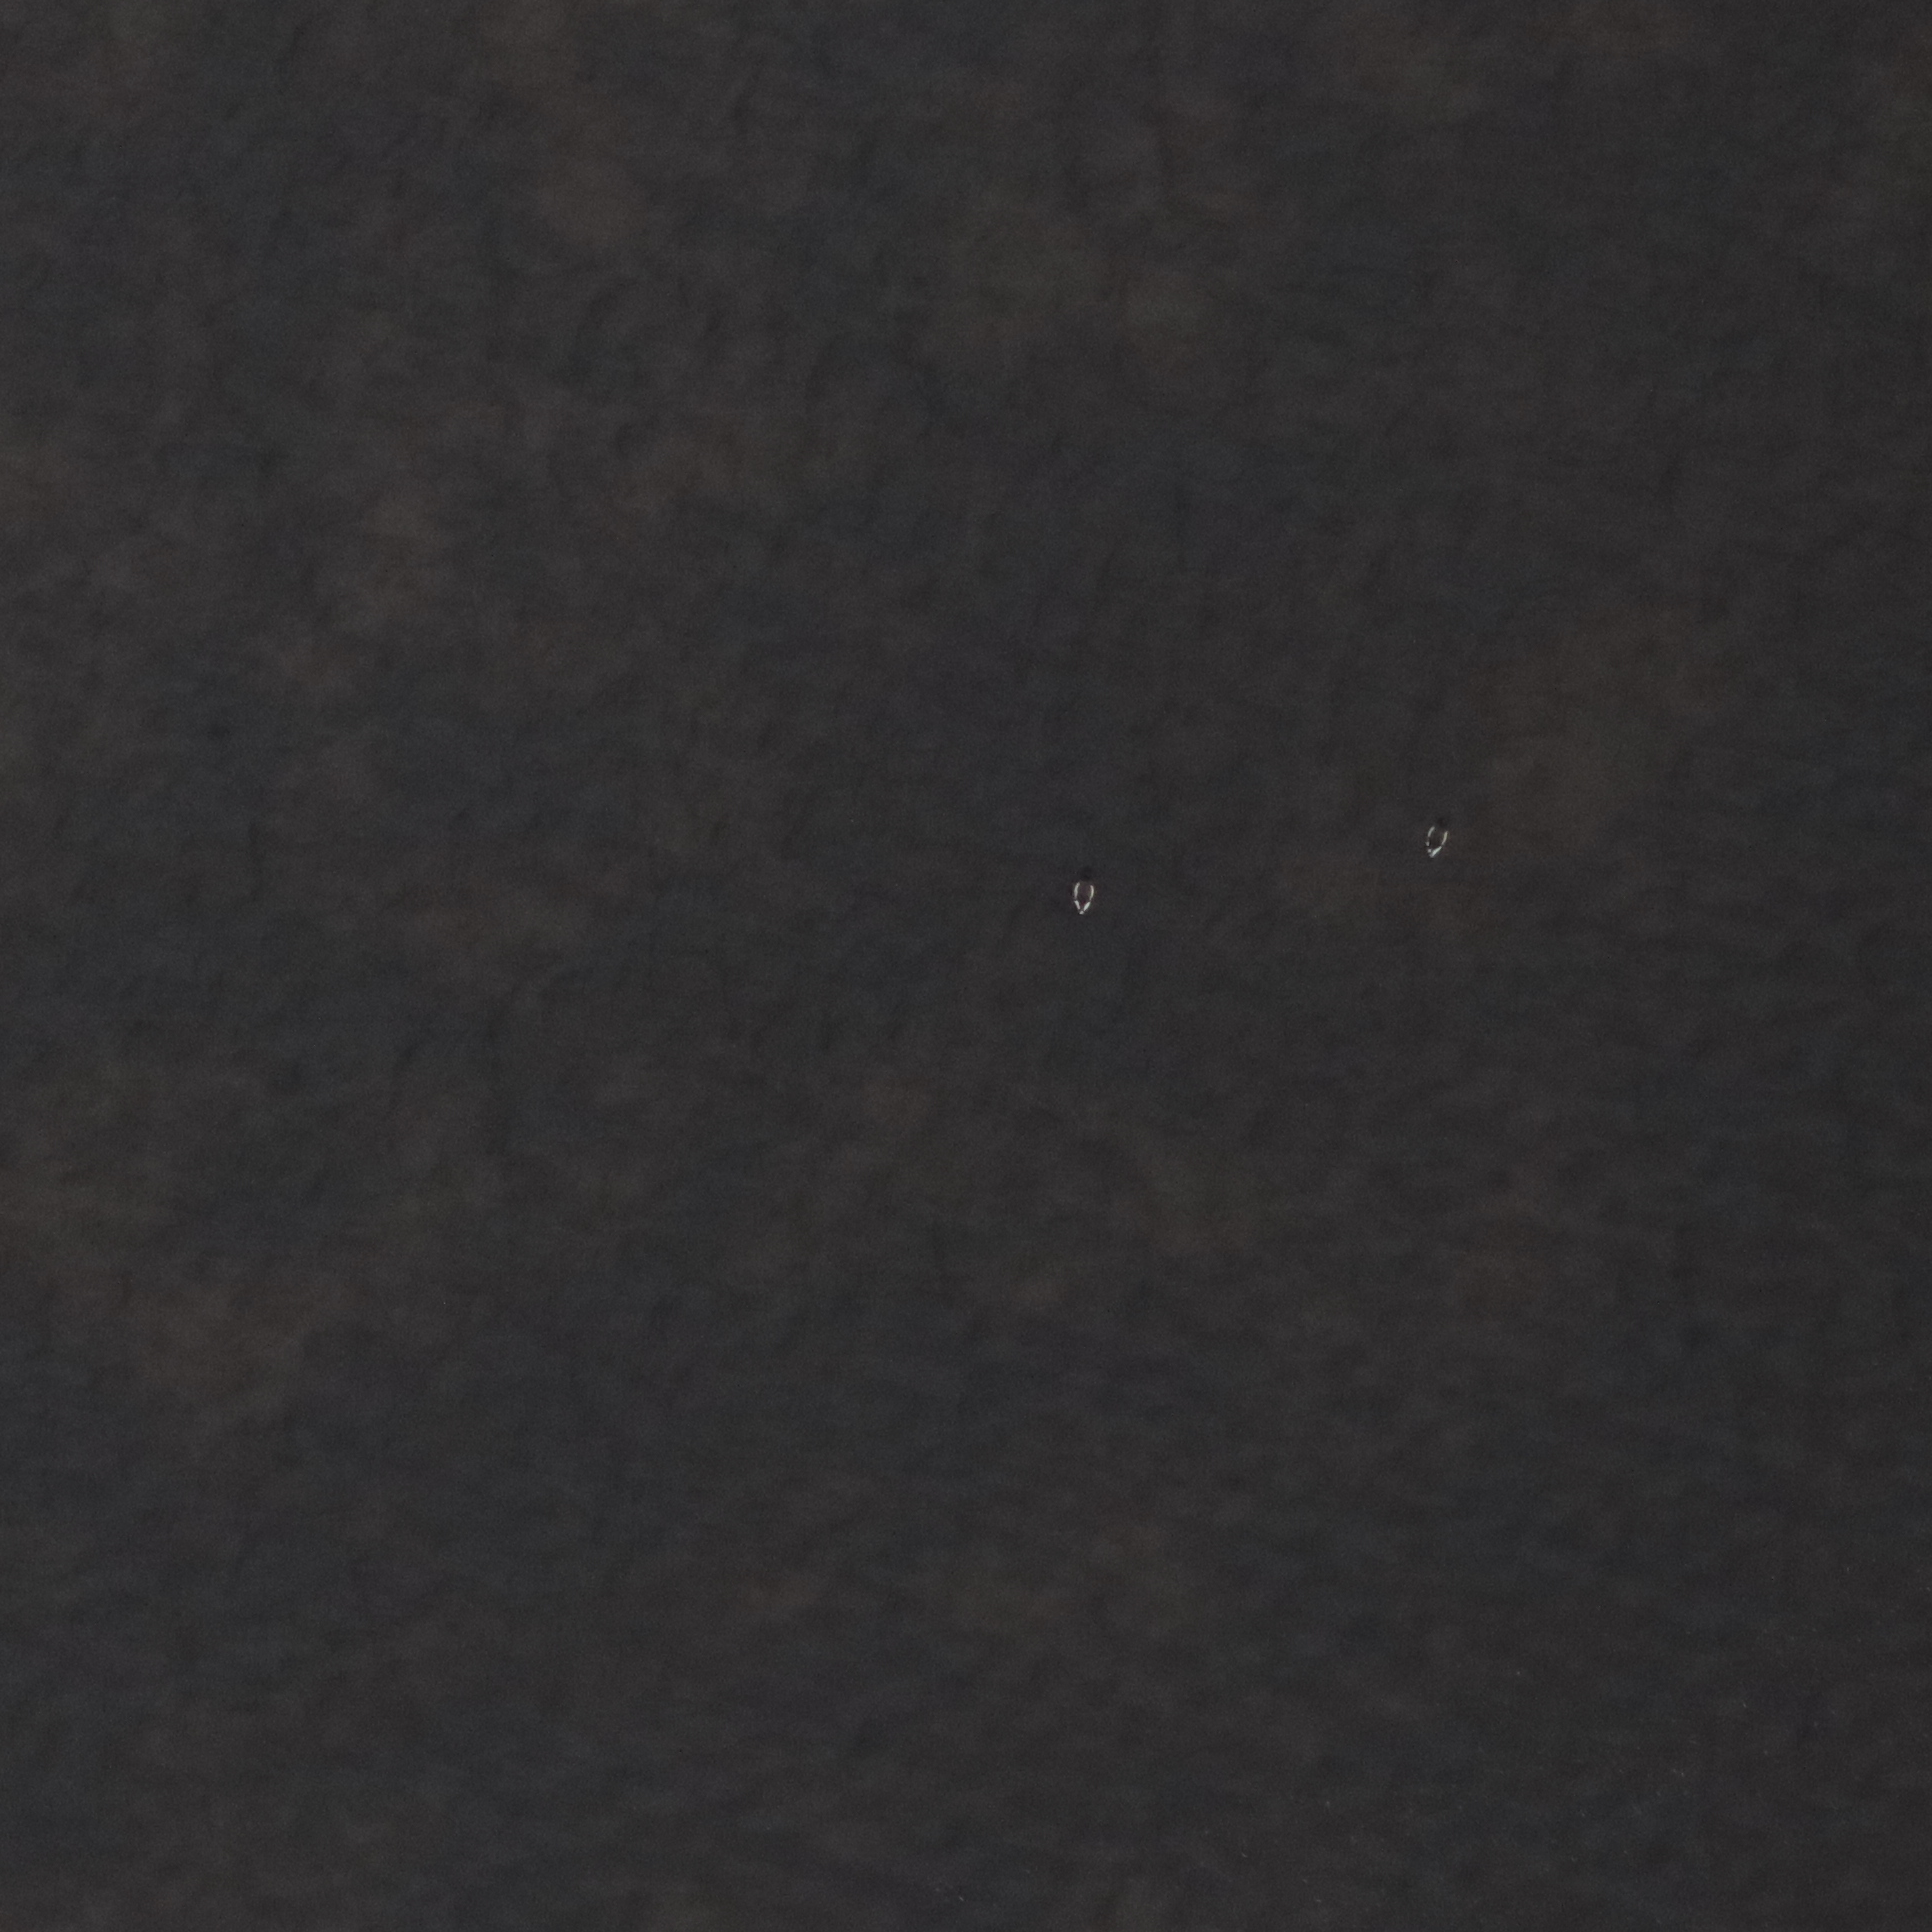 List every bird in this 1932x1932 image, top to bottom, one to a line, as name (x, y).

brant (1435, 839)
brant (1083, 893)